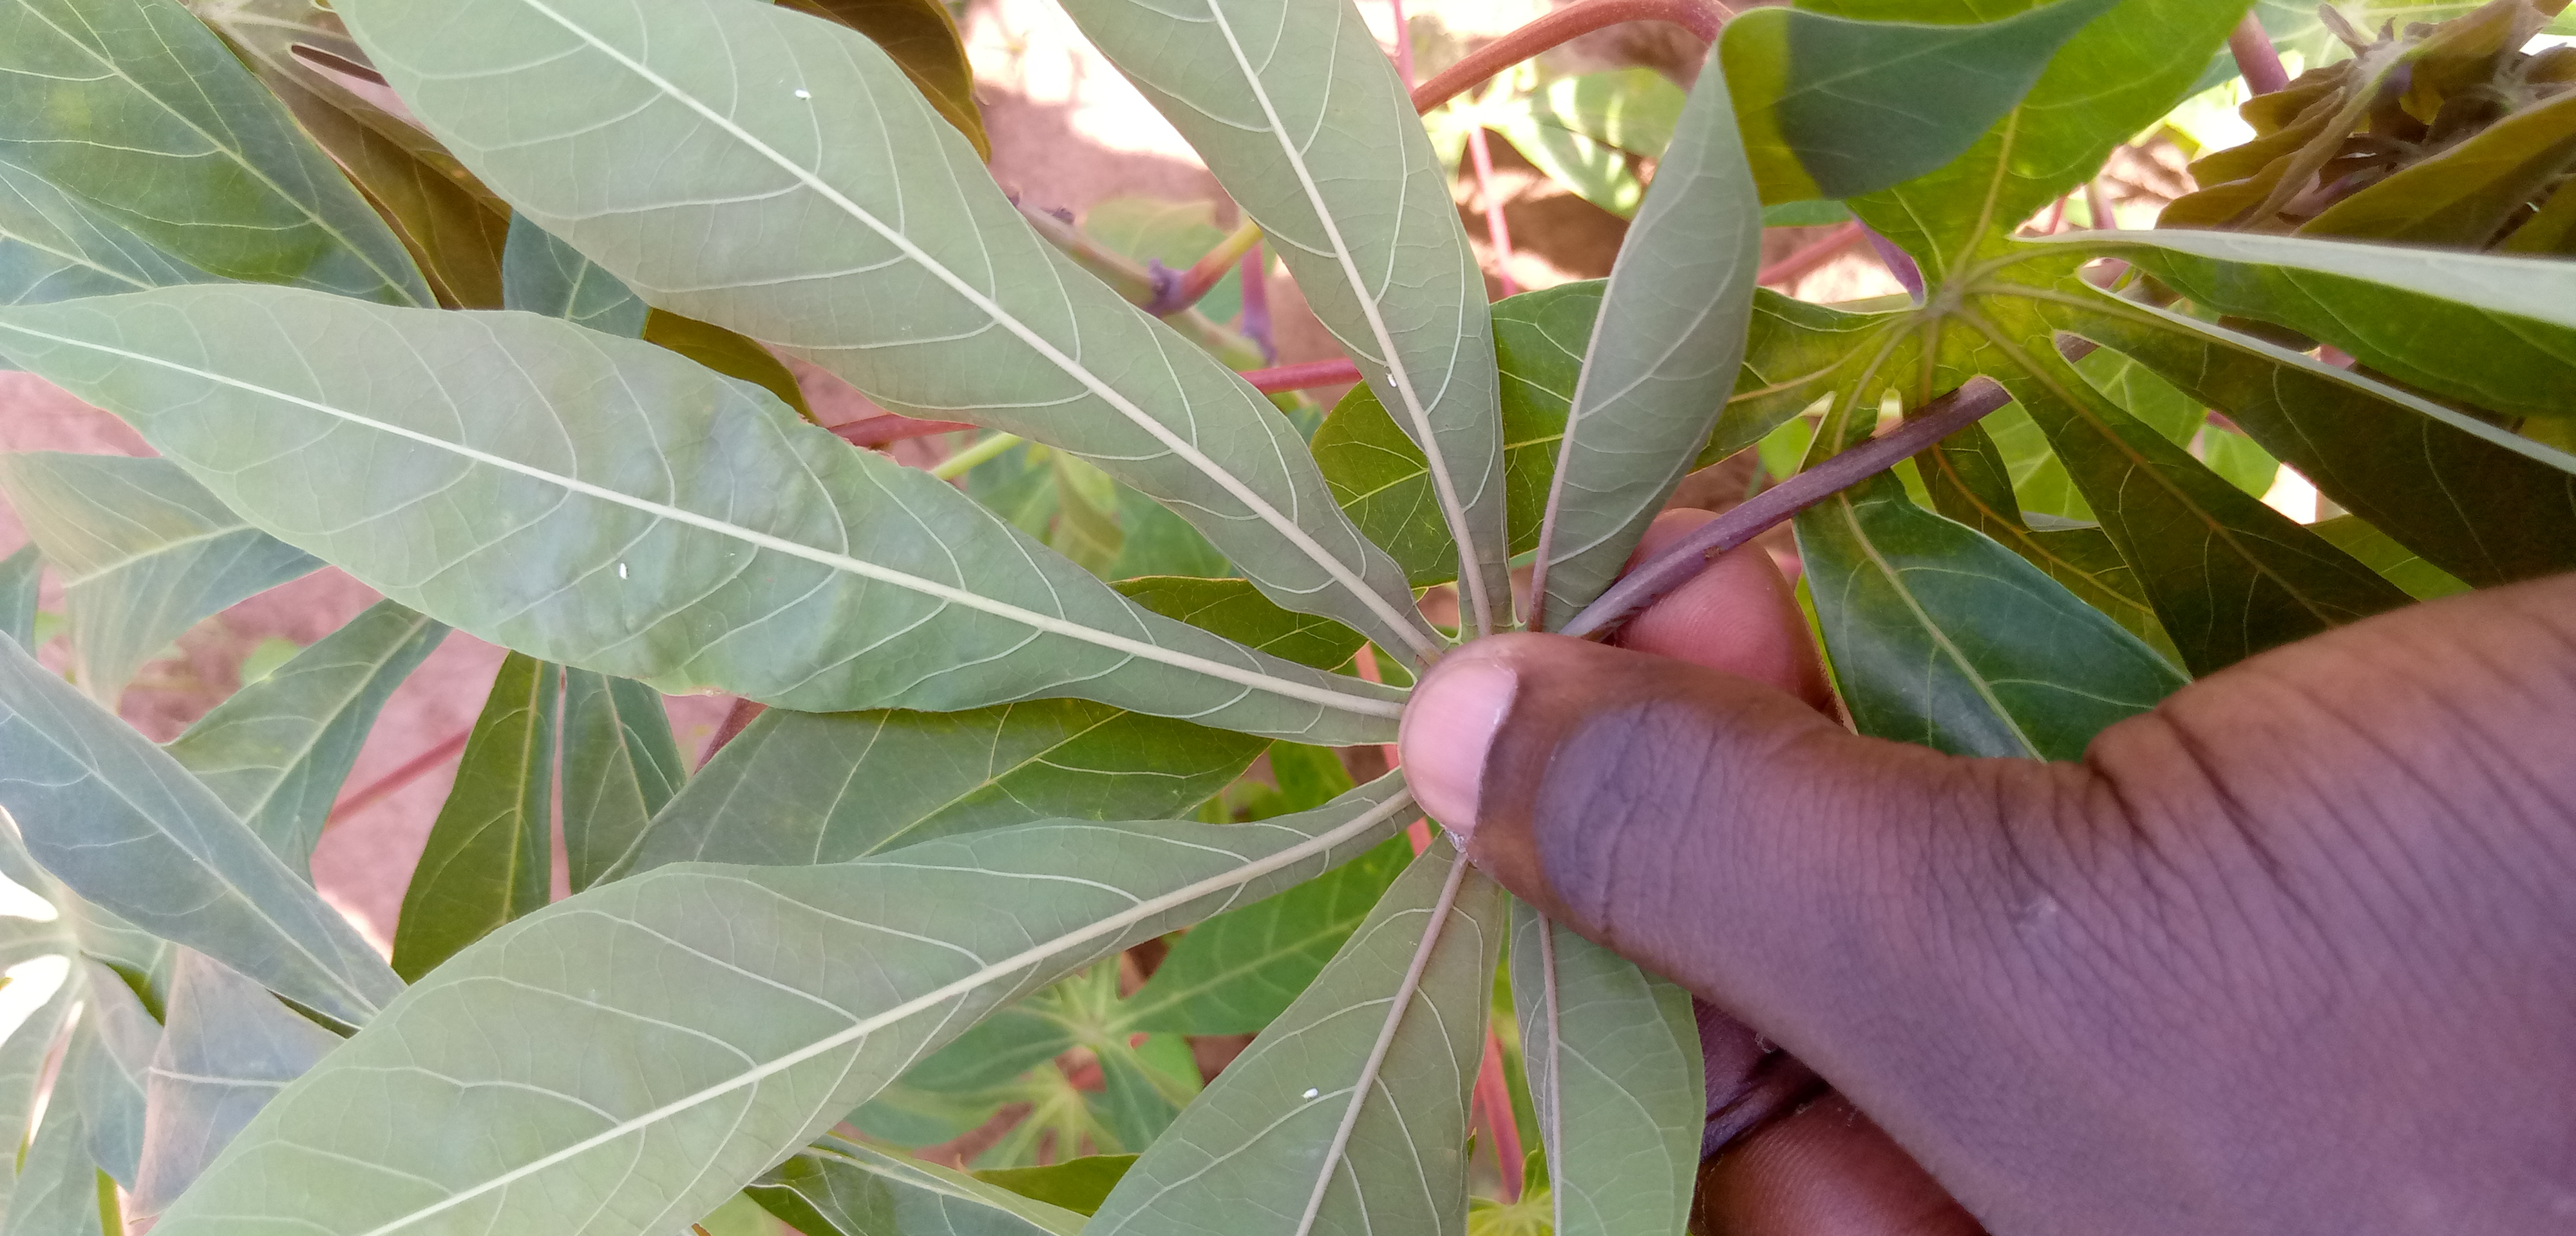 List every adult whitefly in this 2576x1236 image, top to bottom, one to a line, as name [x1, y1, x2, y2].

whitefly [793, 87, 813, 102]
whitefly [1385, 371, 1400, 390]
whitefly [617, 559, 631, 582]
whitefly [1301, 1085, 1320, 1101]